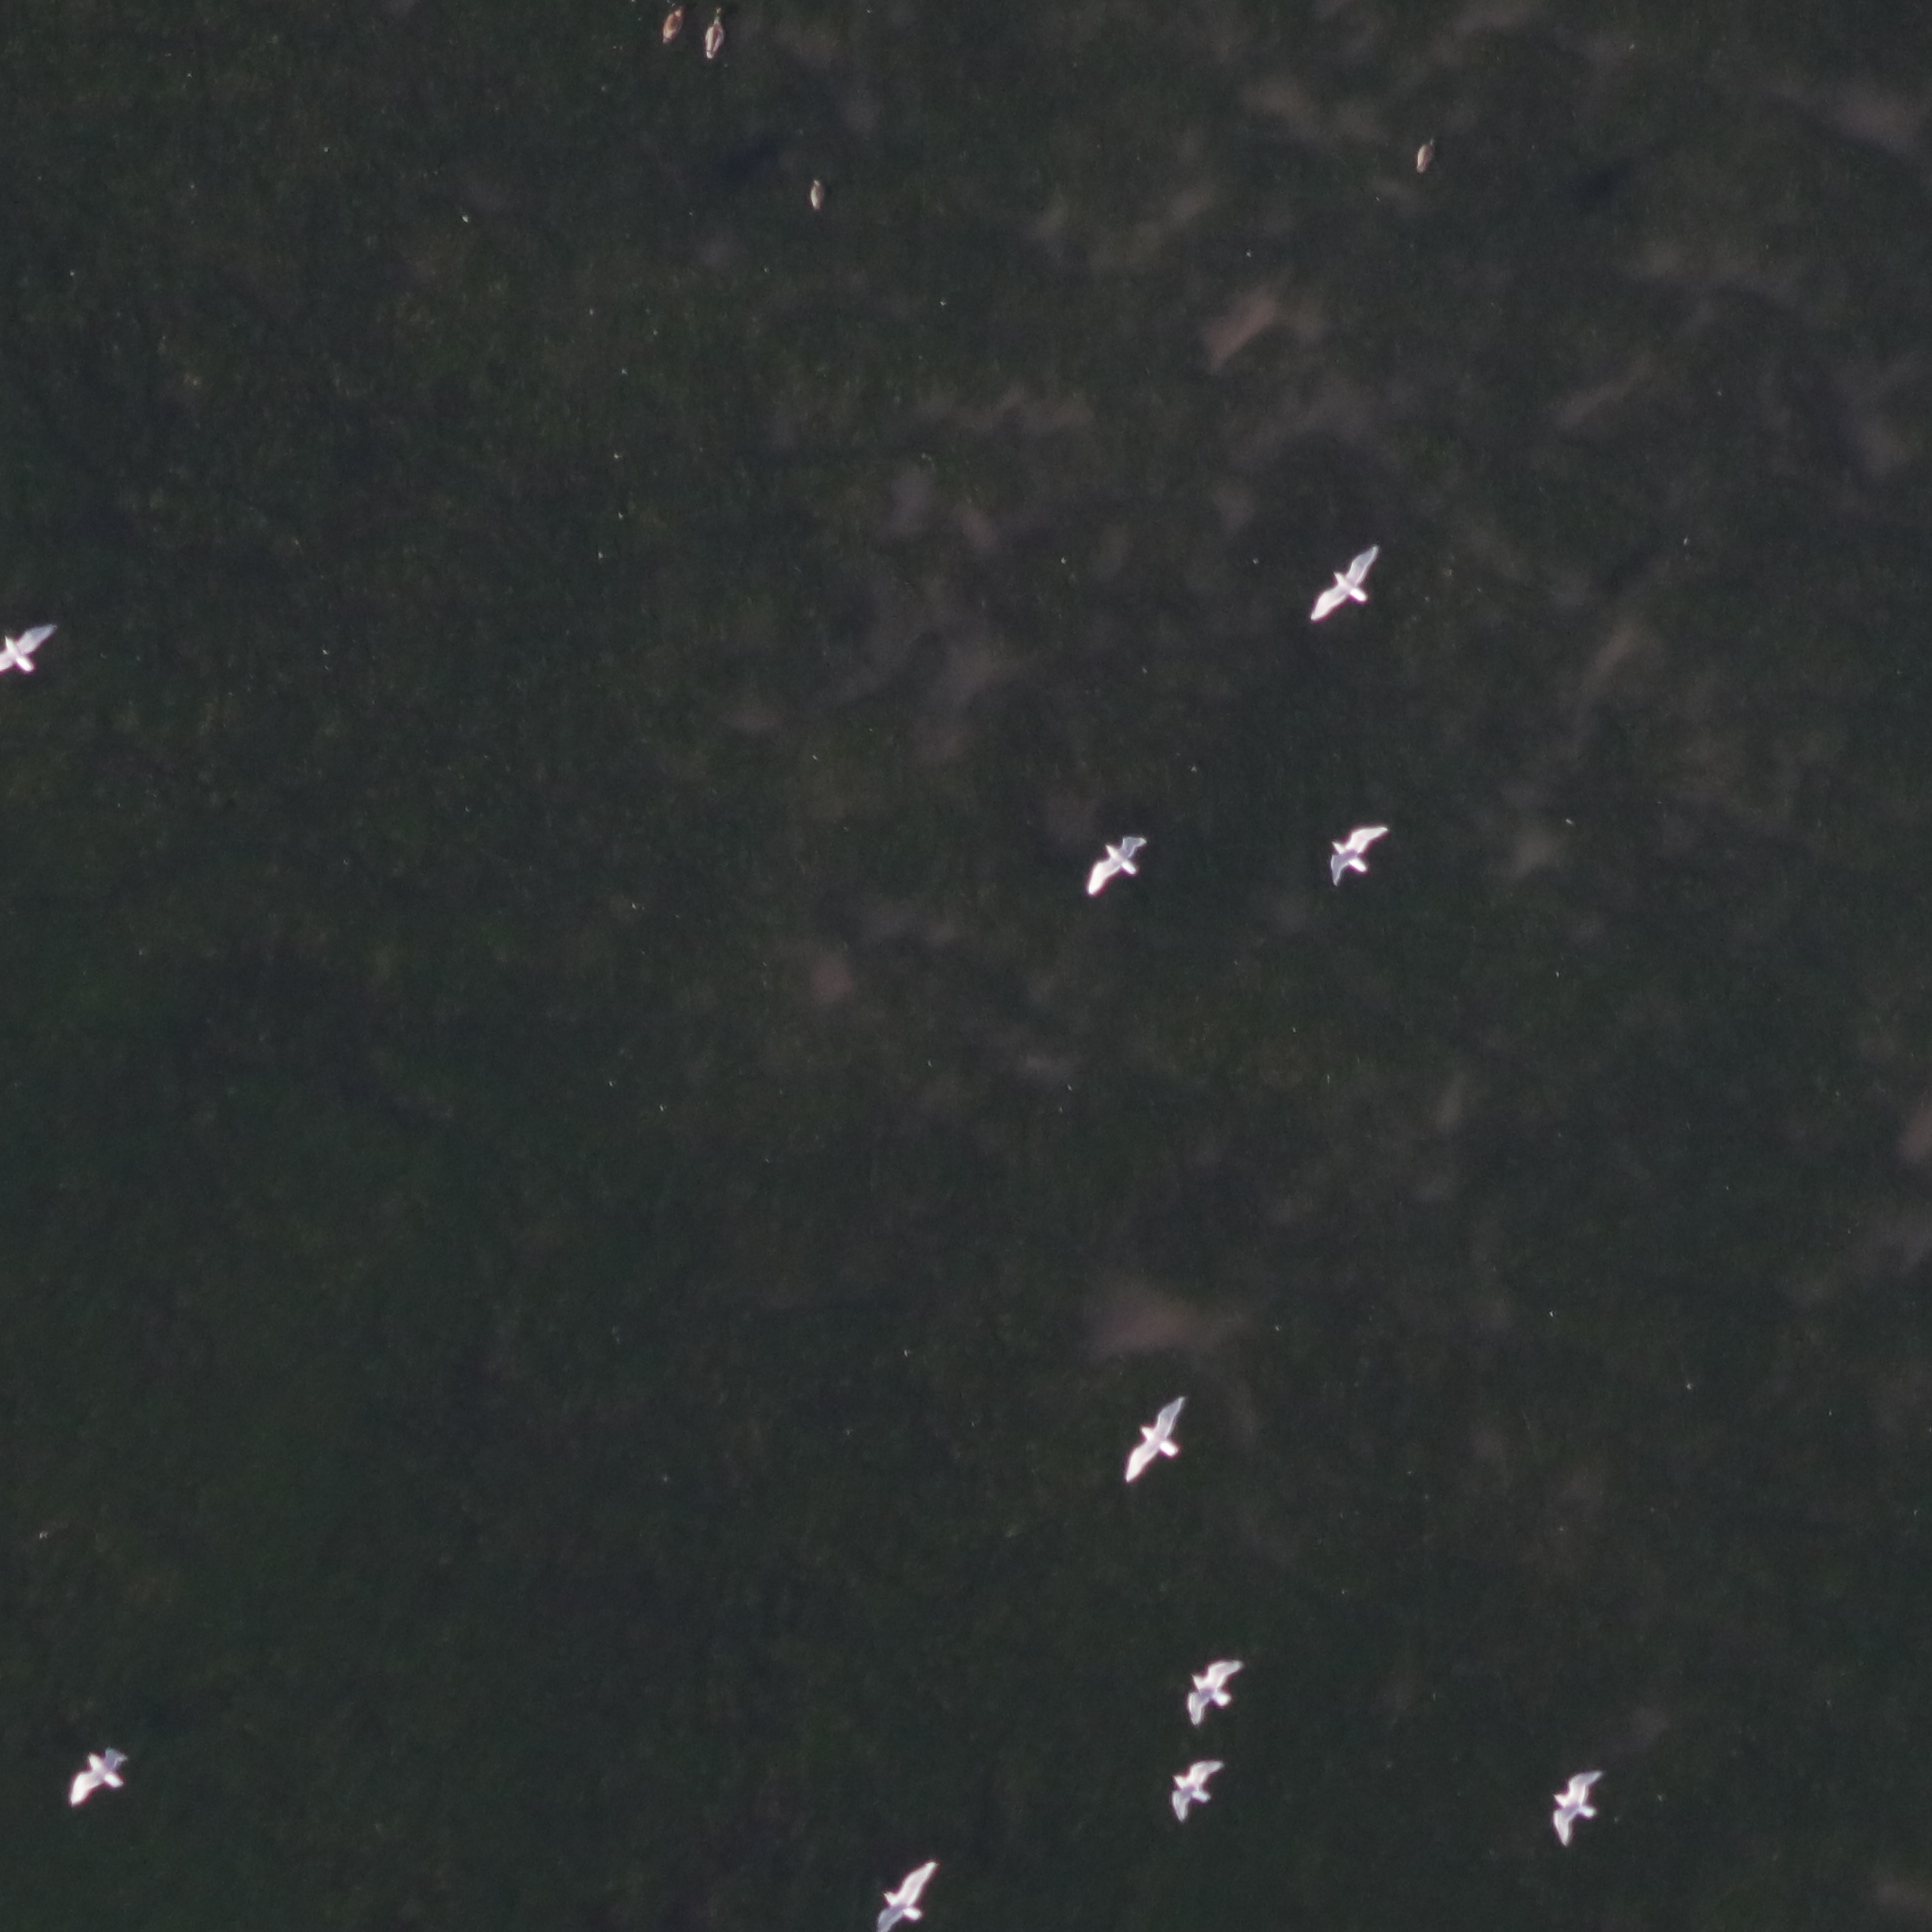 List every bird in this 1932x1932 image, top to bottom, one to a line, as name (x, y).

other bird (668, 20)
other bird (712, 34)
other bird (1427, 162)
other bird (820, 190)
gull (1351, 587)
gull (16, 652)
gull (1355, 849)
gull (1111, 866)
gull (1154, 1440)
gull (1214, 1694)
gull (99, 1777)
gull (1193, 1787)
gull (1573, 1806)
gull (904, 1901)